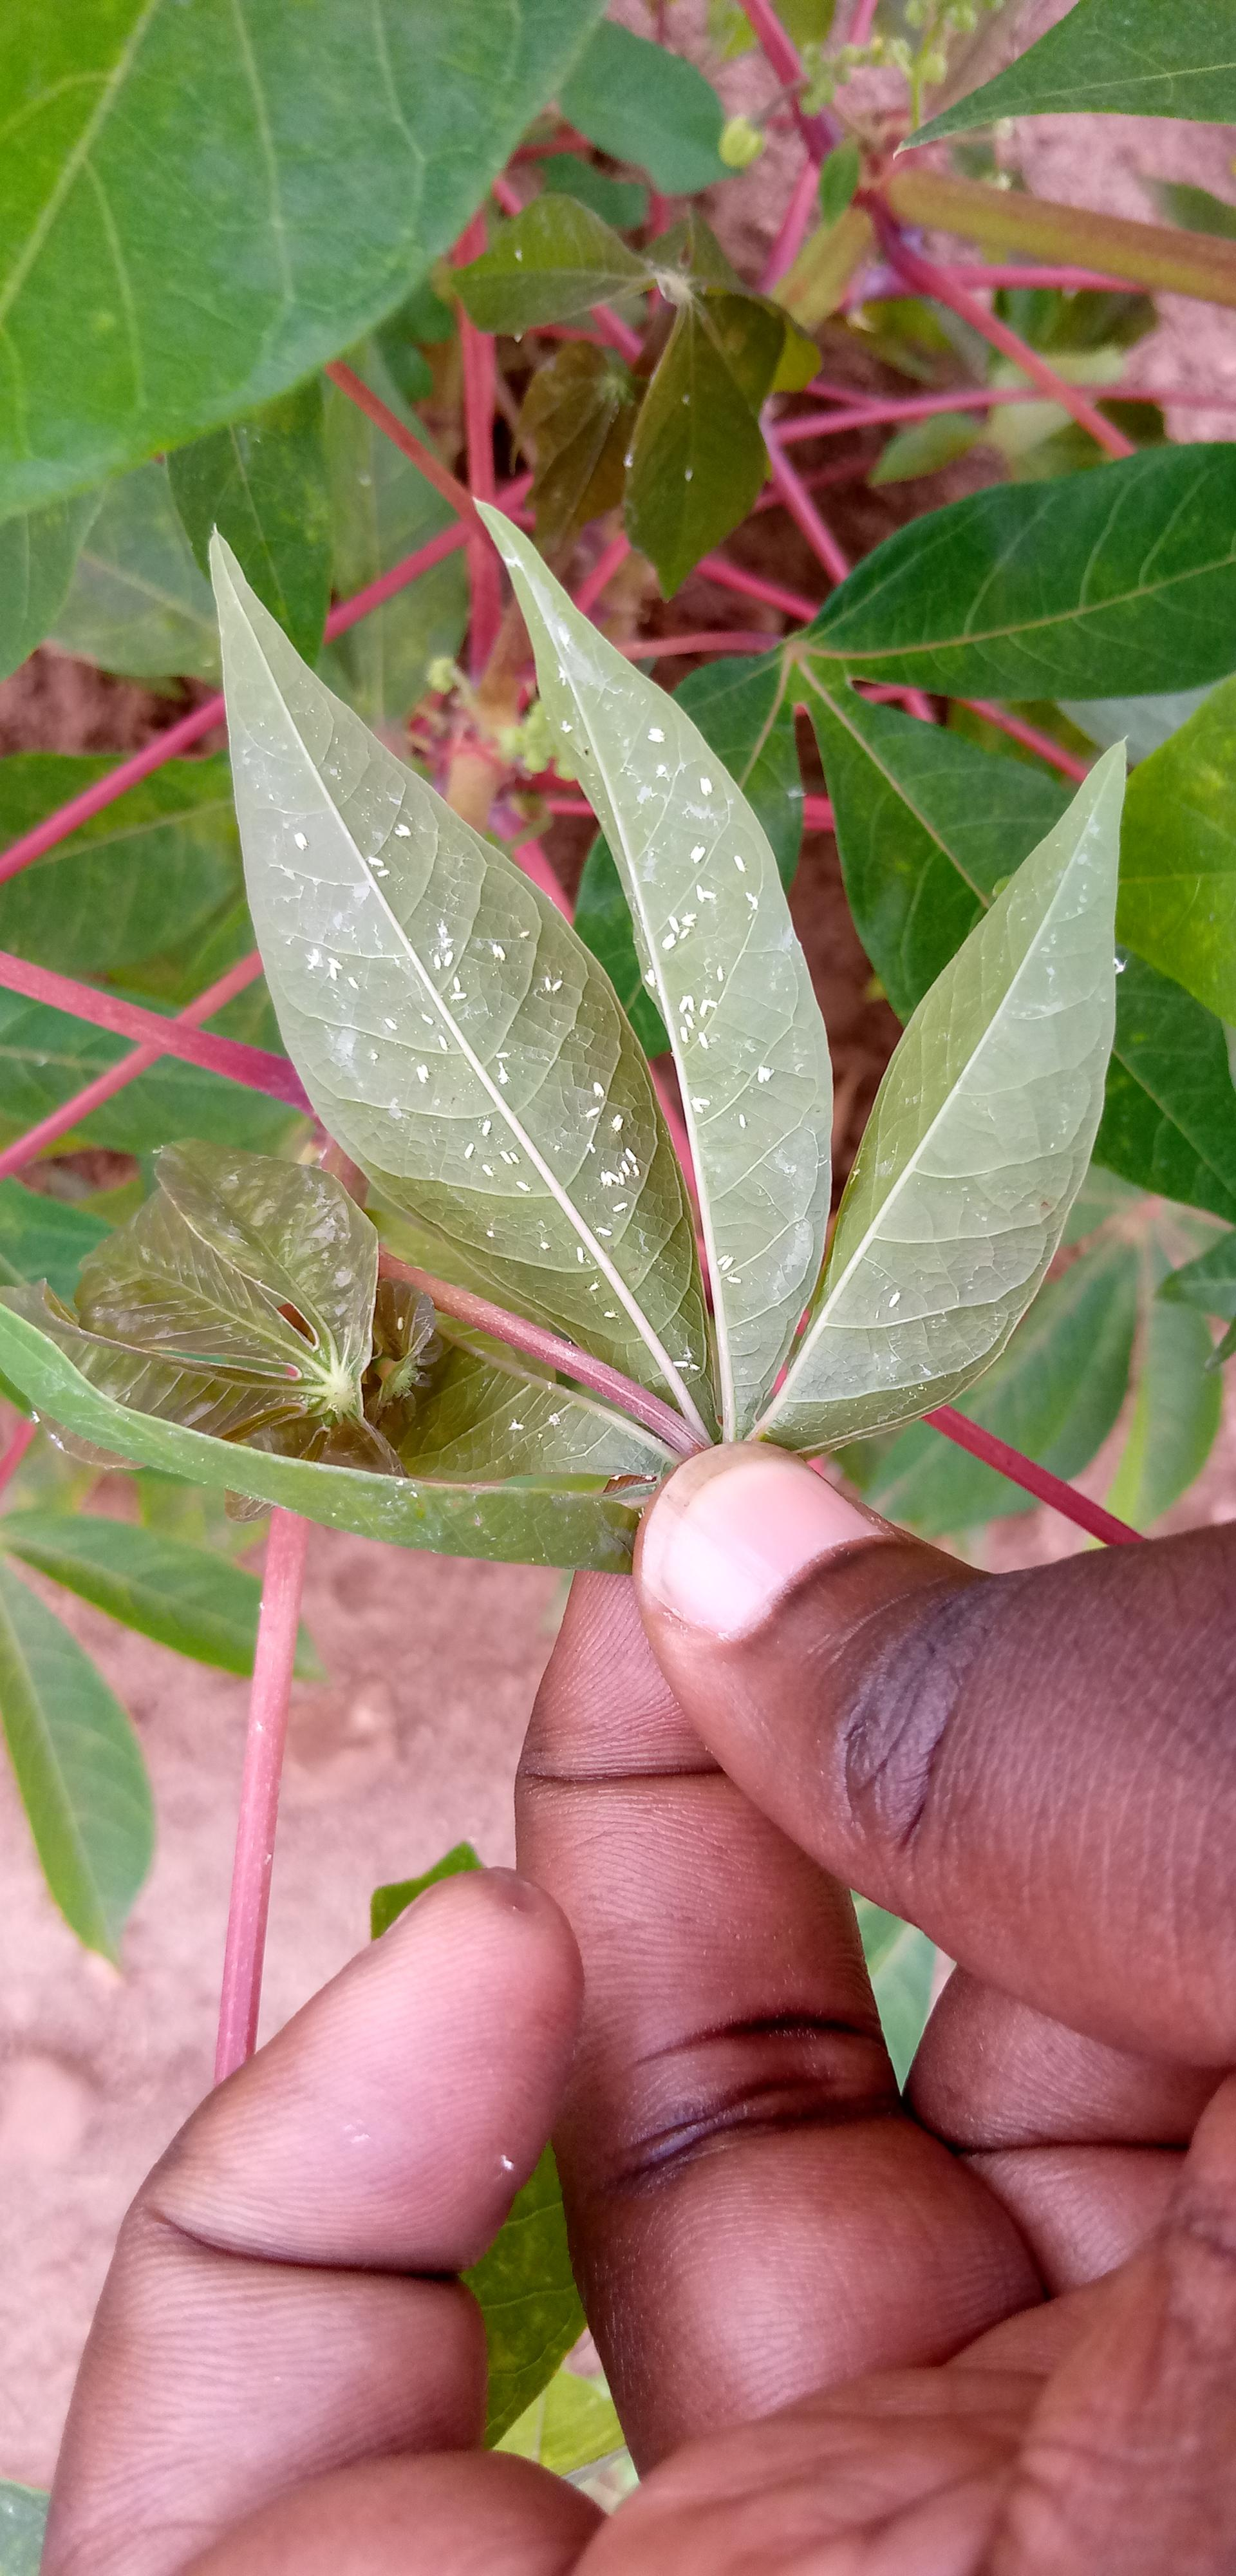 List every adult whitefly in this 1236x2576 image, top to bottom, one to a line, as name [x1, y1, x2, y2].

whitefly [621, 452, 635, 471]
whitefly [556, 625, 572, 649]
whitefly [556, 662, 570, 689]
whitefly [558, 720, 576, 734]
whitefly [646, 726, 665, 735]
whitefly [646, 734, 665, 744]
whitefly [654, 762, 669, 777]
whitefly [700, 777, 707, 797]
whitefly [705, 777, 715, 794]
whitefly [394, 819, 413, 840]
whitefly [292, 829, 310, 852]
whitefly [689, 845, 700, 858]
whitefly [693, 846, 707, 865]
whitefly [732, 853, 748, 873]
whitefly [365, 854, 388, 868]
whitefly [374, 868, 391, 880]
whitefly [695, 883, 705, 903]
whitefly [744, 890, 761, 913]
whitefly [703, 891, 720, 900]
whitefly [682, 912, 698, 922]
whitefly [666, 914, 680, 934]
whitefly [682, 920, 697, 929]
whitefly [679, 927, 691, 941]
whitefly [518, 929, 531, 941]
whitefly [662, 931, 675, 947]
whitefly [665, 939, 678, 951]
whitefly [491, 943, 499, 959]
whitefly [498, 943, 507, 963]
whitefly [303, 945, 321, 972]
whitefly [443, 949, 453, 969]
whitefly [433, 952, 442, 971]
whitefly [1109, 952, 1127, 978]
whitefly [326, 956, 342, 969]
whitefly [714, 963, 727, 985]
whitefly [329, 964, 338, 982]
whitefly [642, 967, 659, 989]
whitefly [451, 974, 464, 992]
whitefly [543, 974, 552, 992]
whitefly [347, 976, 360, 990]
whitefly [552, 979, 565, 994]
whitefly [448, 991, 470, 1001]
whitefly [678, 992, 687, 1013]
whitefly [687, 994, 697, 1013]
whitefly [705, 996, 720, 1010]
whitefly [698, 998, 708, 1019]
whitefly [420, 1011, 435, 1027]
whitefly [682, 1012, 696, 1030]
whitefly [382, 1016, 398, 1031]
whitefly [680, 1025, 691, 1045]
whitefly [696, 1030, 712, 1051]
whitefly [437, 1034, 451, 1054]
whitefly [492, 1050, 514, 1059]
whitefly [494, 1059, 514, 1086]
whitefly [421, 1063, 431, 1079]
whitefly [756, 1064, 764, 1084]
whitefly [763, 1065, 776, 1083]
whitefly [416, 1065, 427, 1084]
whitefly [590, 1080, 608, 1099]
whitefly [693, 1097, 712, 1107]
whitefly [689, 1098, 705, 1114]
whitefly [583, 1104, 602, 1120]
whitefly [738, 1111, 749, 1132]
whitefly [612, 1112, 621, 1128]
whitefly [477, 1117, 497, 1139]
whitefly [615, 1117, 625, 1133]
whitefly [461, 1139, 476, 1160]
whitefly [624, 1147, 638, 1164]
whitefly [498, 1149, 514, 1166]
whitefly [508, 1150, 521, 1164]
whitefly [620, 1160, 632, 1177]
whitefly [480, 1162, 497, 1179]
whitefly [632, 1163, 642, 1177]
whitefly [600, 1170, 607, 1187]
whitefly [606, 1171, 612, 1187]
whitefly [608, 1171, 619, 1183]
whitefly [618, 1171, 627, 1187]
whitefly [514, 1178, 534, 1194]
whitefly [610, 1200, 630, 1215]
whitefly [593, 1225, 615, 1238]
whitefly [575, 1244, 588, 1264]
whitefly [716, 1253, 731, 1267]
whitefly [722, 1255, 735, 1272]
whitefly [724, 1273, 744, 1287]
whitefly [588, 1279, 603, 1293]
whitefly [885, 1289, 906, 1311]
whitefly [600, 1308, 621, 1321]
whitefly [395, 1314, 406, 1331]
whitefly [671, 1358, 689, 1370]
whitefly [689, 1361, 702, 1372]
whitefly [506, 1416, 527, 1434]